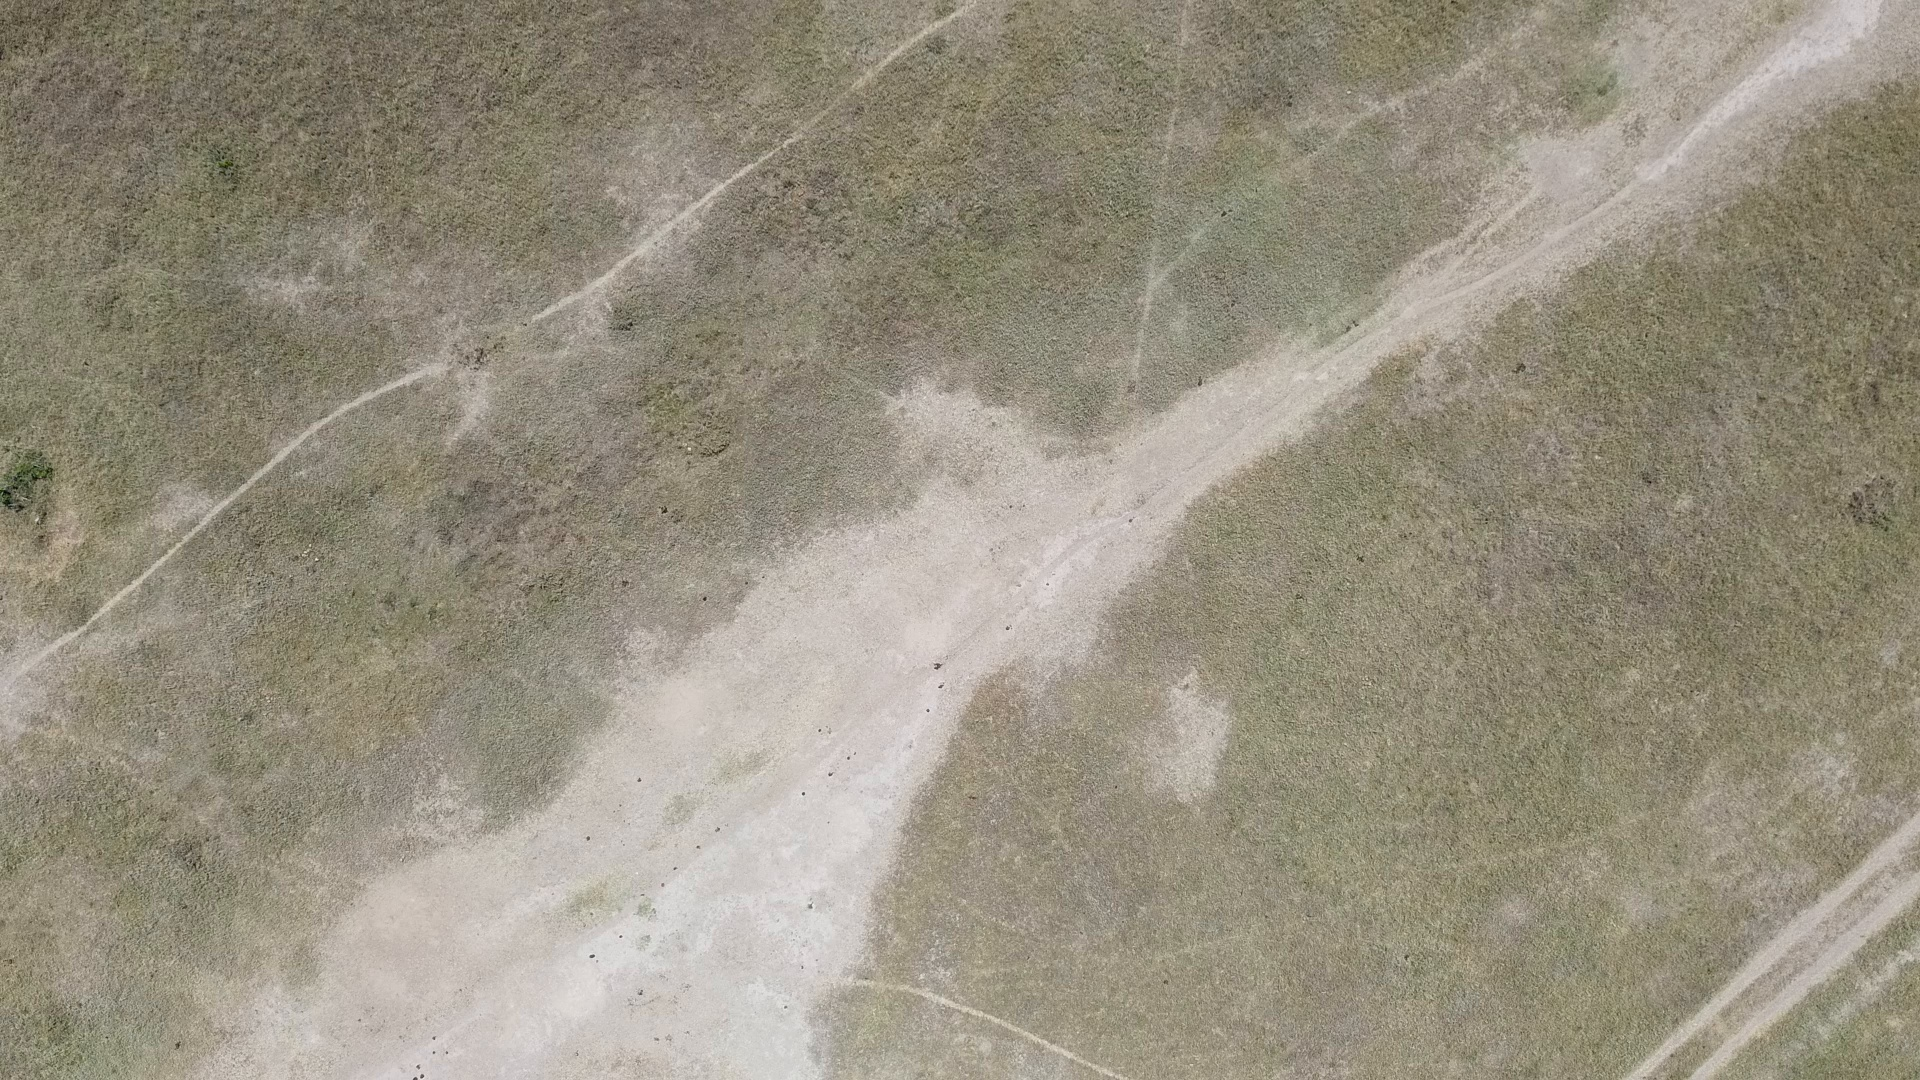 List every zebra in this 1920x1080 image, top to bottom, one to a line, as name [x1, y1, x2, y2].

None